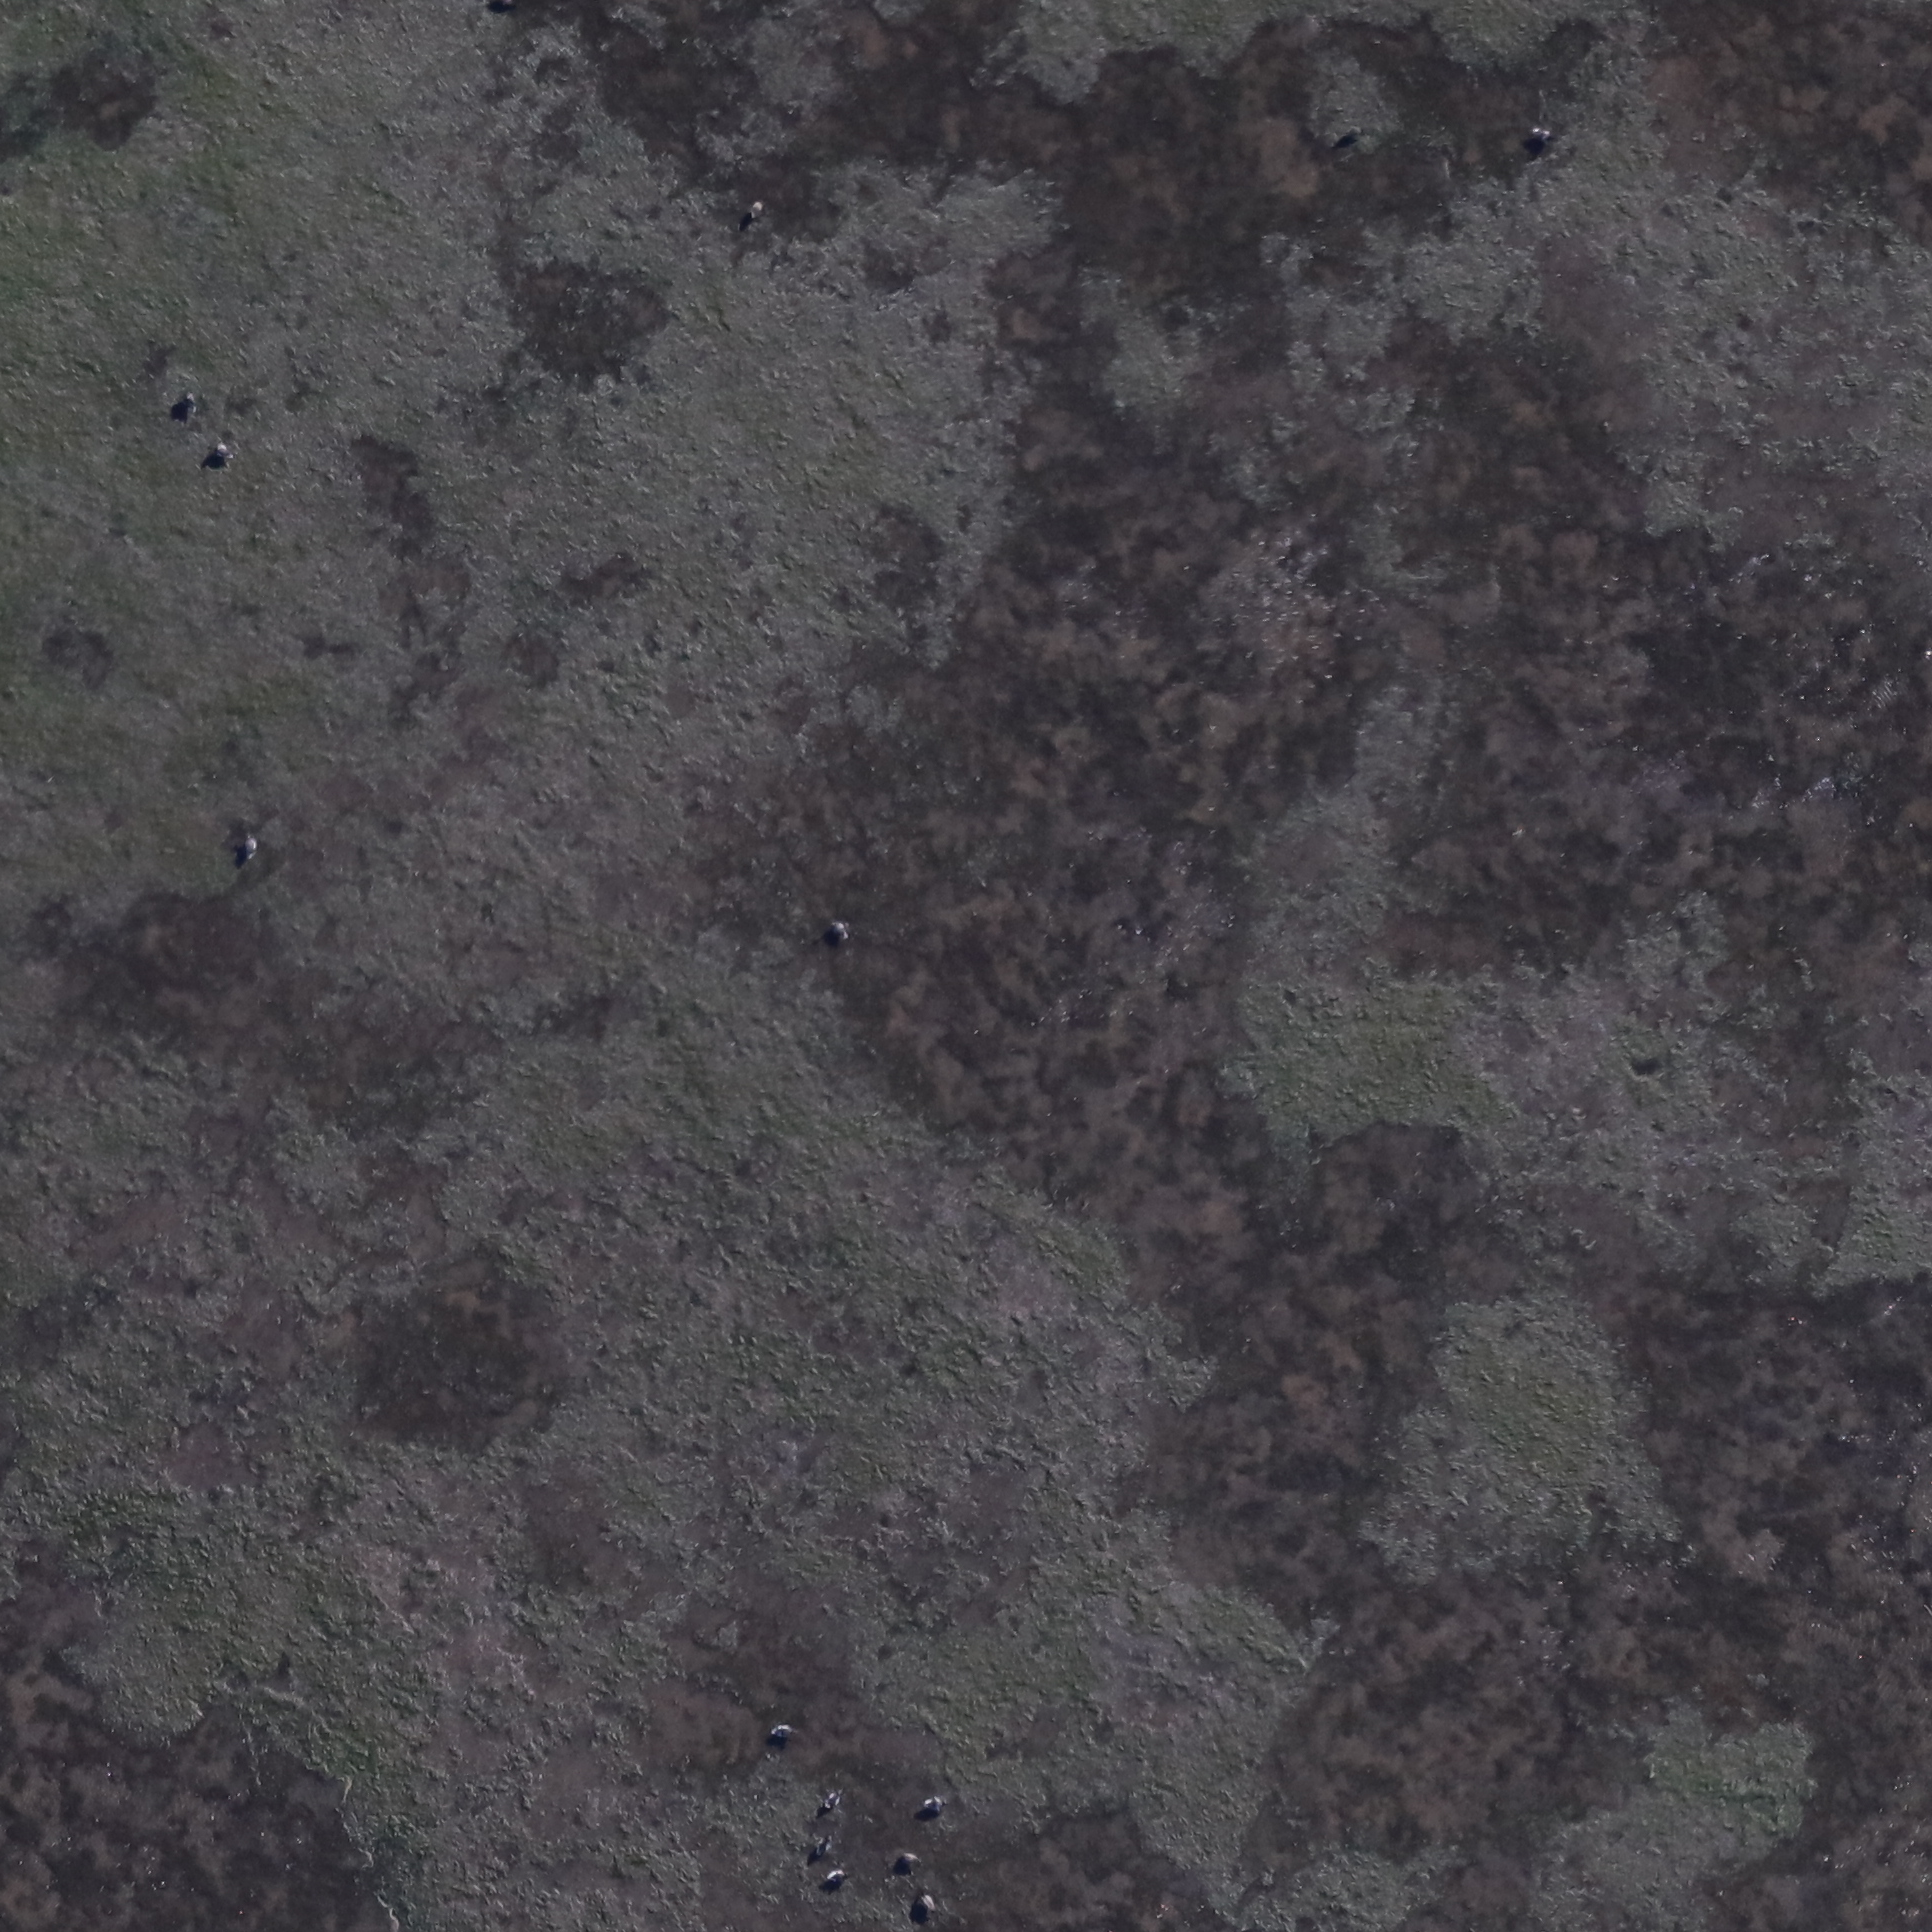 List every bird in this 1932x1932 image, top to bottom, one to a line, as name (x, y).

Canada goose (1356, 128)
brant (1542, 134)
Canada goose (757, 210)
brant (188, 403)
brant (222, 451)
brant (248, 846)
brant (842, 931)
brant (780, 1732)
brant (825, 1798)
brant (931, 1803)
brant (819, 1846)
Canada goose (906, 1861)
brant (837, 1877)
Canada goose (929, 1902)